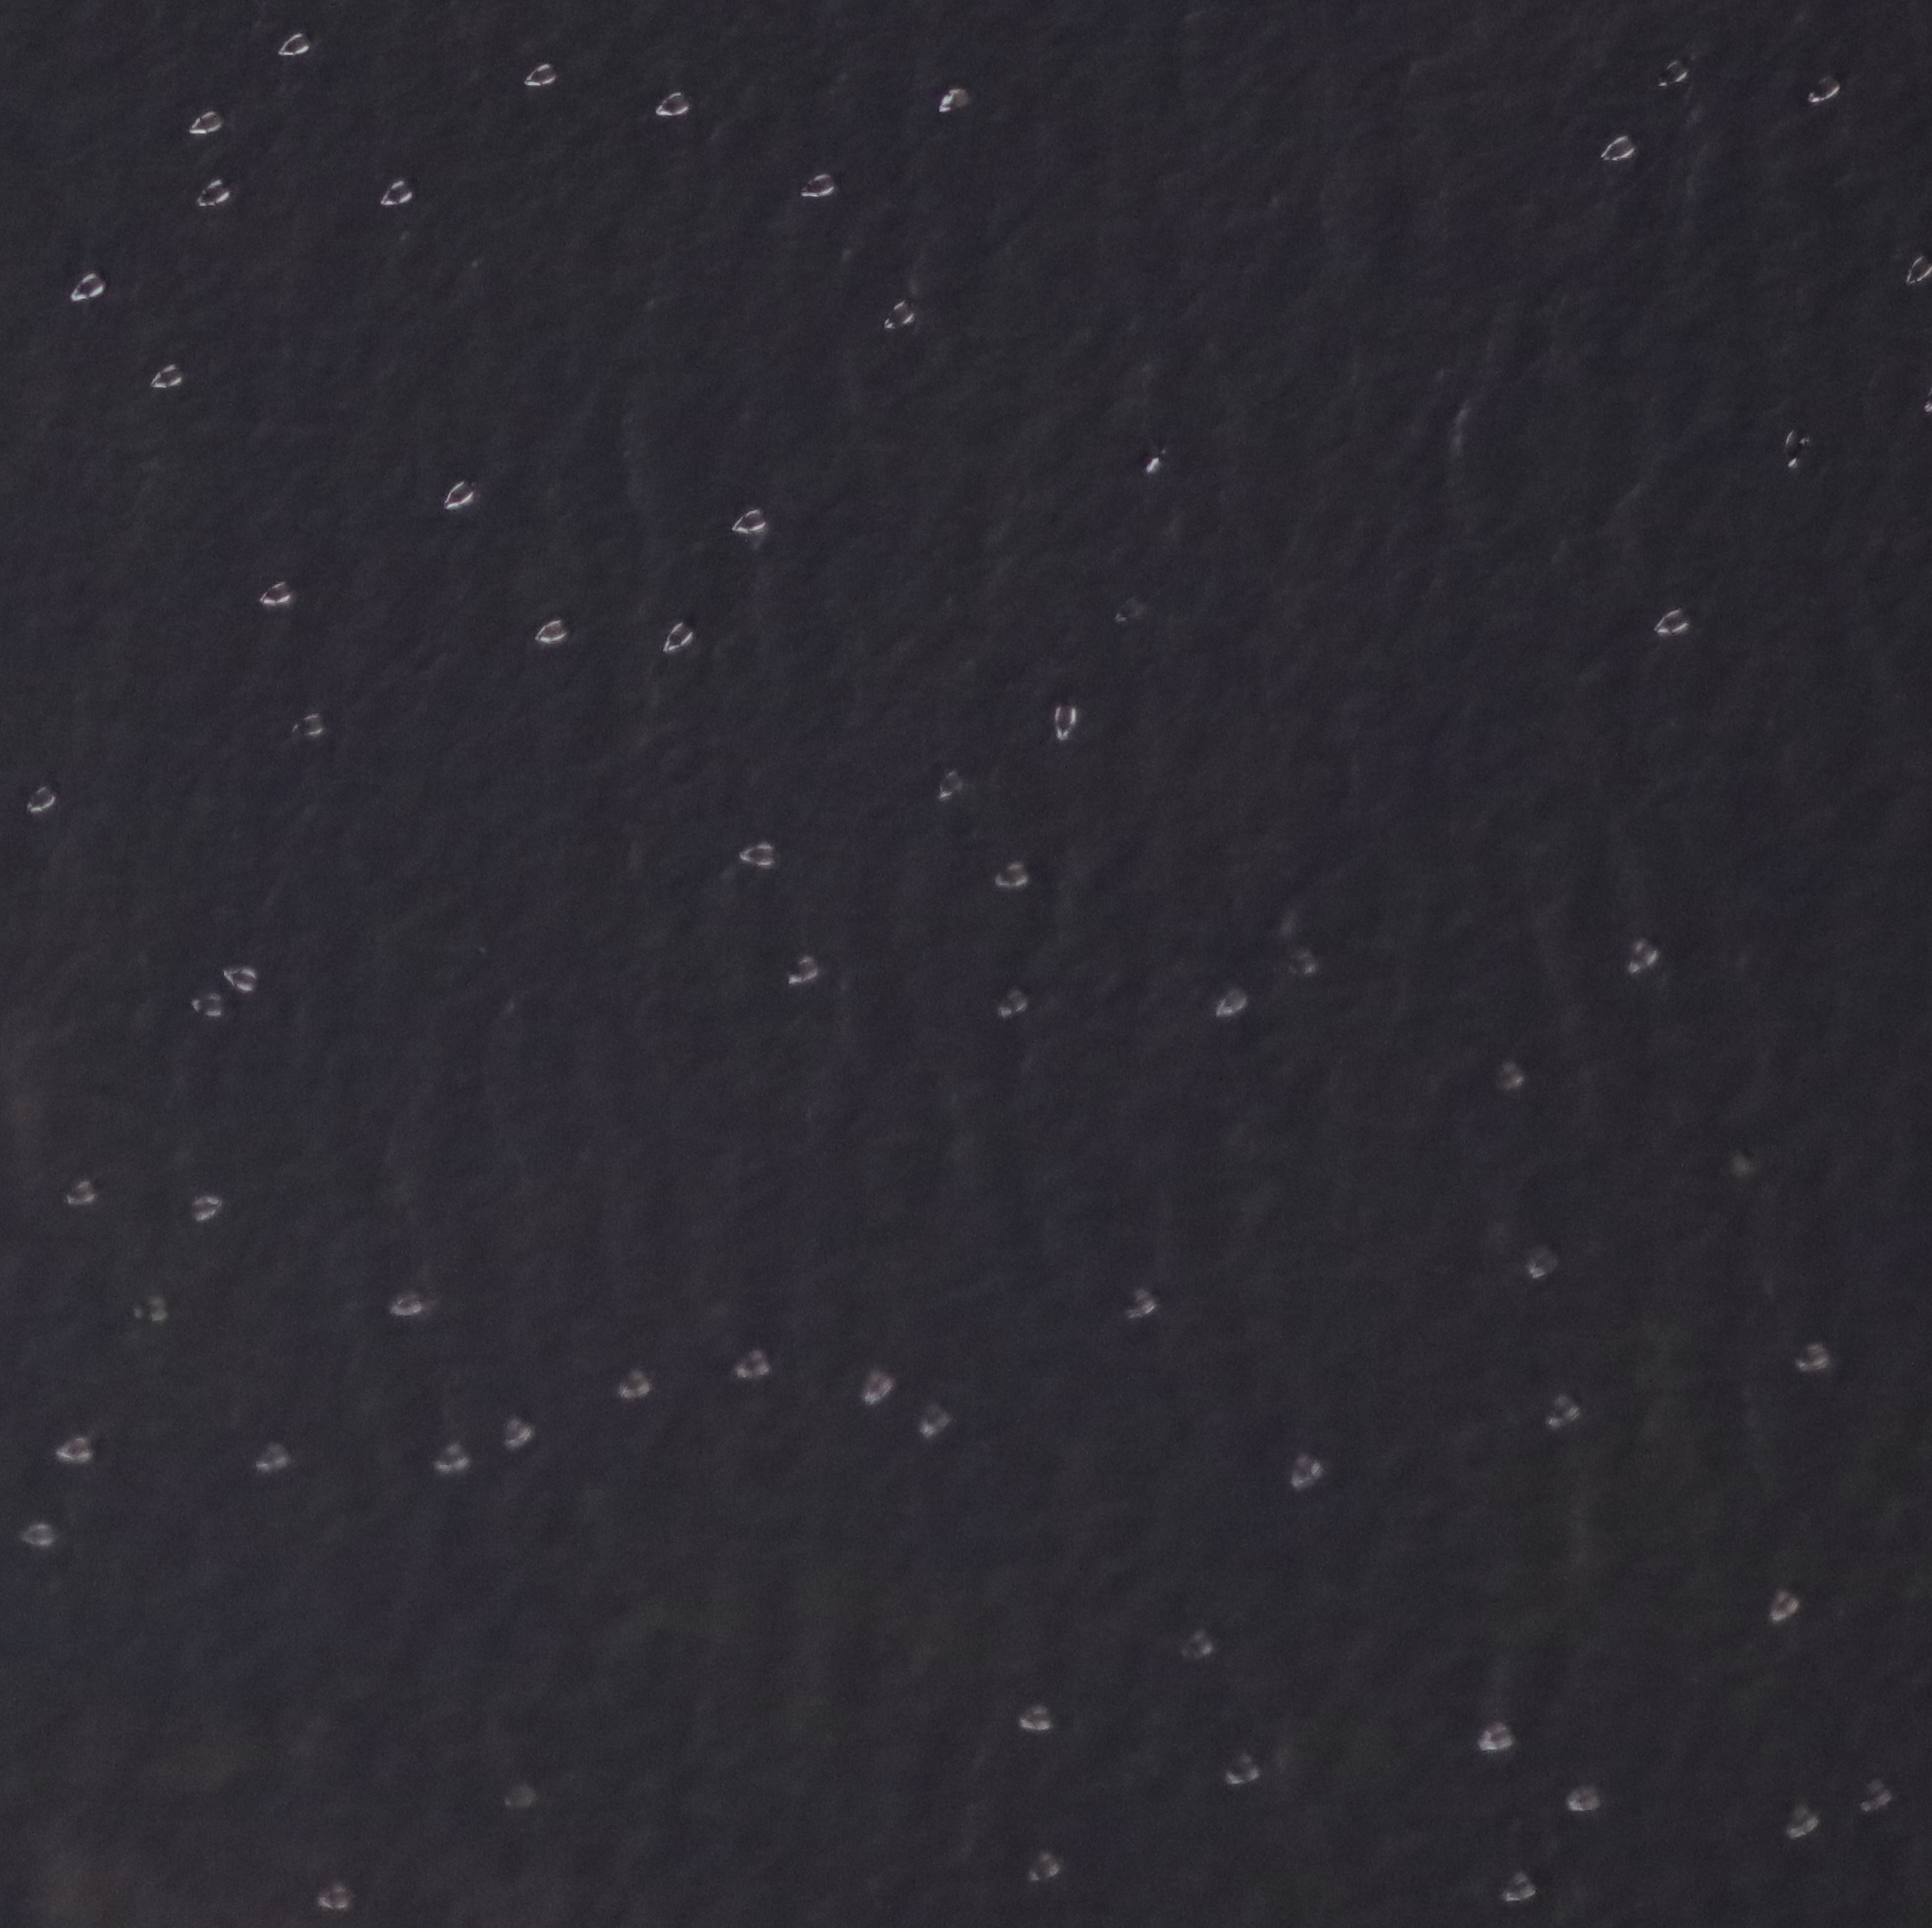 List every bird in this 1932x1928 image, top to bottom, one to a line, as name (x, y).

brant (297, 45)
brant (1676, 72)
brant (543, 76)
brant (1829, 87)
brant (957, 100)
brant (674, 105)
brant (209, 123)
brant (1621, 149)
brant (820, 186)
brant (215, 194)
brant (398, 194)
brant (1920, 269)
brant (89, 287)
brant (903, 313)
brant (169, 378)
brant (1791, 445)
brant (1154, 453)
brant (463, 494)
brant (752, 523)
brant (277, 594)
brant (1127, 608)
brant (1674, 622)
brant (553, 632)
brant (679, 635)
brant (1066, 720)
brant (311, 726)
brant (952, 785)
brant (42, 797)
brant (762, 858)
brant (1014, 875)
brant (1643, 954)
brant (1302, 959)
brant (806, 968)
brant (242, 981)
brant (1015, 1000)
brant (1234, 1000)
brant (213, 1002)
brant (1508, 1076)
brant (84, 1192)
brant (203, 1206)
brant (1545, 1265)
brant (1137, 1301)
brant (408, 1303)
brant (153, 1309)
brant (1810, 1352)
brant (756, 1365)
brant (638, 1385)
brant (879, 1387)
brant (1569, 1412)
brant (938, 1416)
brant (516, 1433)
brant (79, 1449)
brant (452, 1456)
brant (276, 1460)
brant (1305, 1476)
brant (41, 1533)
brant (1780, 1605)
brant (1201, 1646)
brant (1037, 1717)
brant (1497, 1741)
brant (1244, 1768)
brant (520, 1793)
brant (1877, 1800)
brant (1586, 1805)
brant (1803, 1825)
brant (1045, 1864)
brant (1521, 1886)
brant (338, 1901)